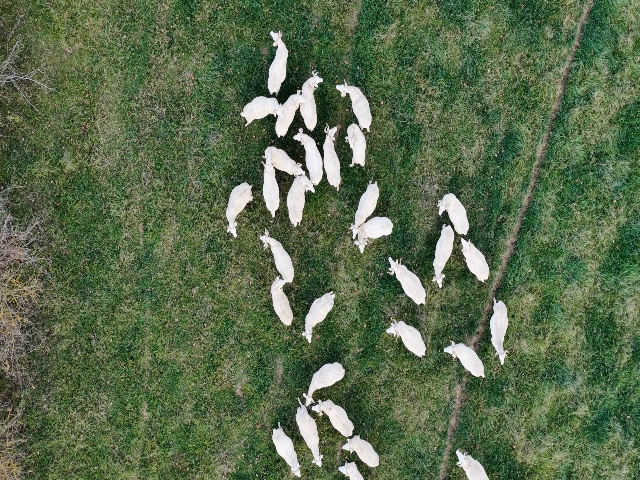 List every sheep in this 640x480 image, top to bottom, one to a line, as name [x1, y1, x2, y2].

sheep [267, 31, 289, 97]
sheep [300, 70, 323, 132]
sheep [336, 79, 372, 132]
sheep [275, 90, 306, 138]
sheep [240, 96, 285, 126]
sheep [323, 123, 341, 191]
sheep [345, 123, 366, 167]
sheep [293, 127, 323, 186]
sheep [262, 146, 305, 179]
sheep [261, 153, 280, 218]
sheep [287, 175, 315, 227]
sheep [349, 180, 379, 239]
sheep [226, 182, 253, 238]
sheep [436, 193, 469, 235]
sheep [351, 217, 394, 254]
sheep [432, 224, 455, 288]
sheep [260, 227, 294, 283]
sheep [461, 237, 489, 282]
sheep [387, 257, 426, 305]
sheep [271, 276, 293, 326]
sheep [302, 291, 335, 343]
sheep [490, 297, 509, 365]
sheep [386, 317, 427, 358]
sheep [444, 340, 485, 378]
sheep [303, 362, 345, 407]
sheep [296, 397, 323, 467]
sheep [312, 399, 354, 437]
sheep [272, 421, 303, 477]
sheep [342, 435, 380, 467]
sheep [456, 450, 489, 480]
sheep [338, 461, 364, 480]